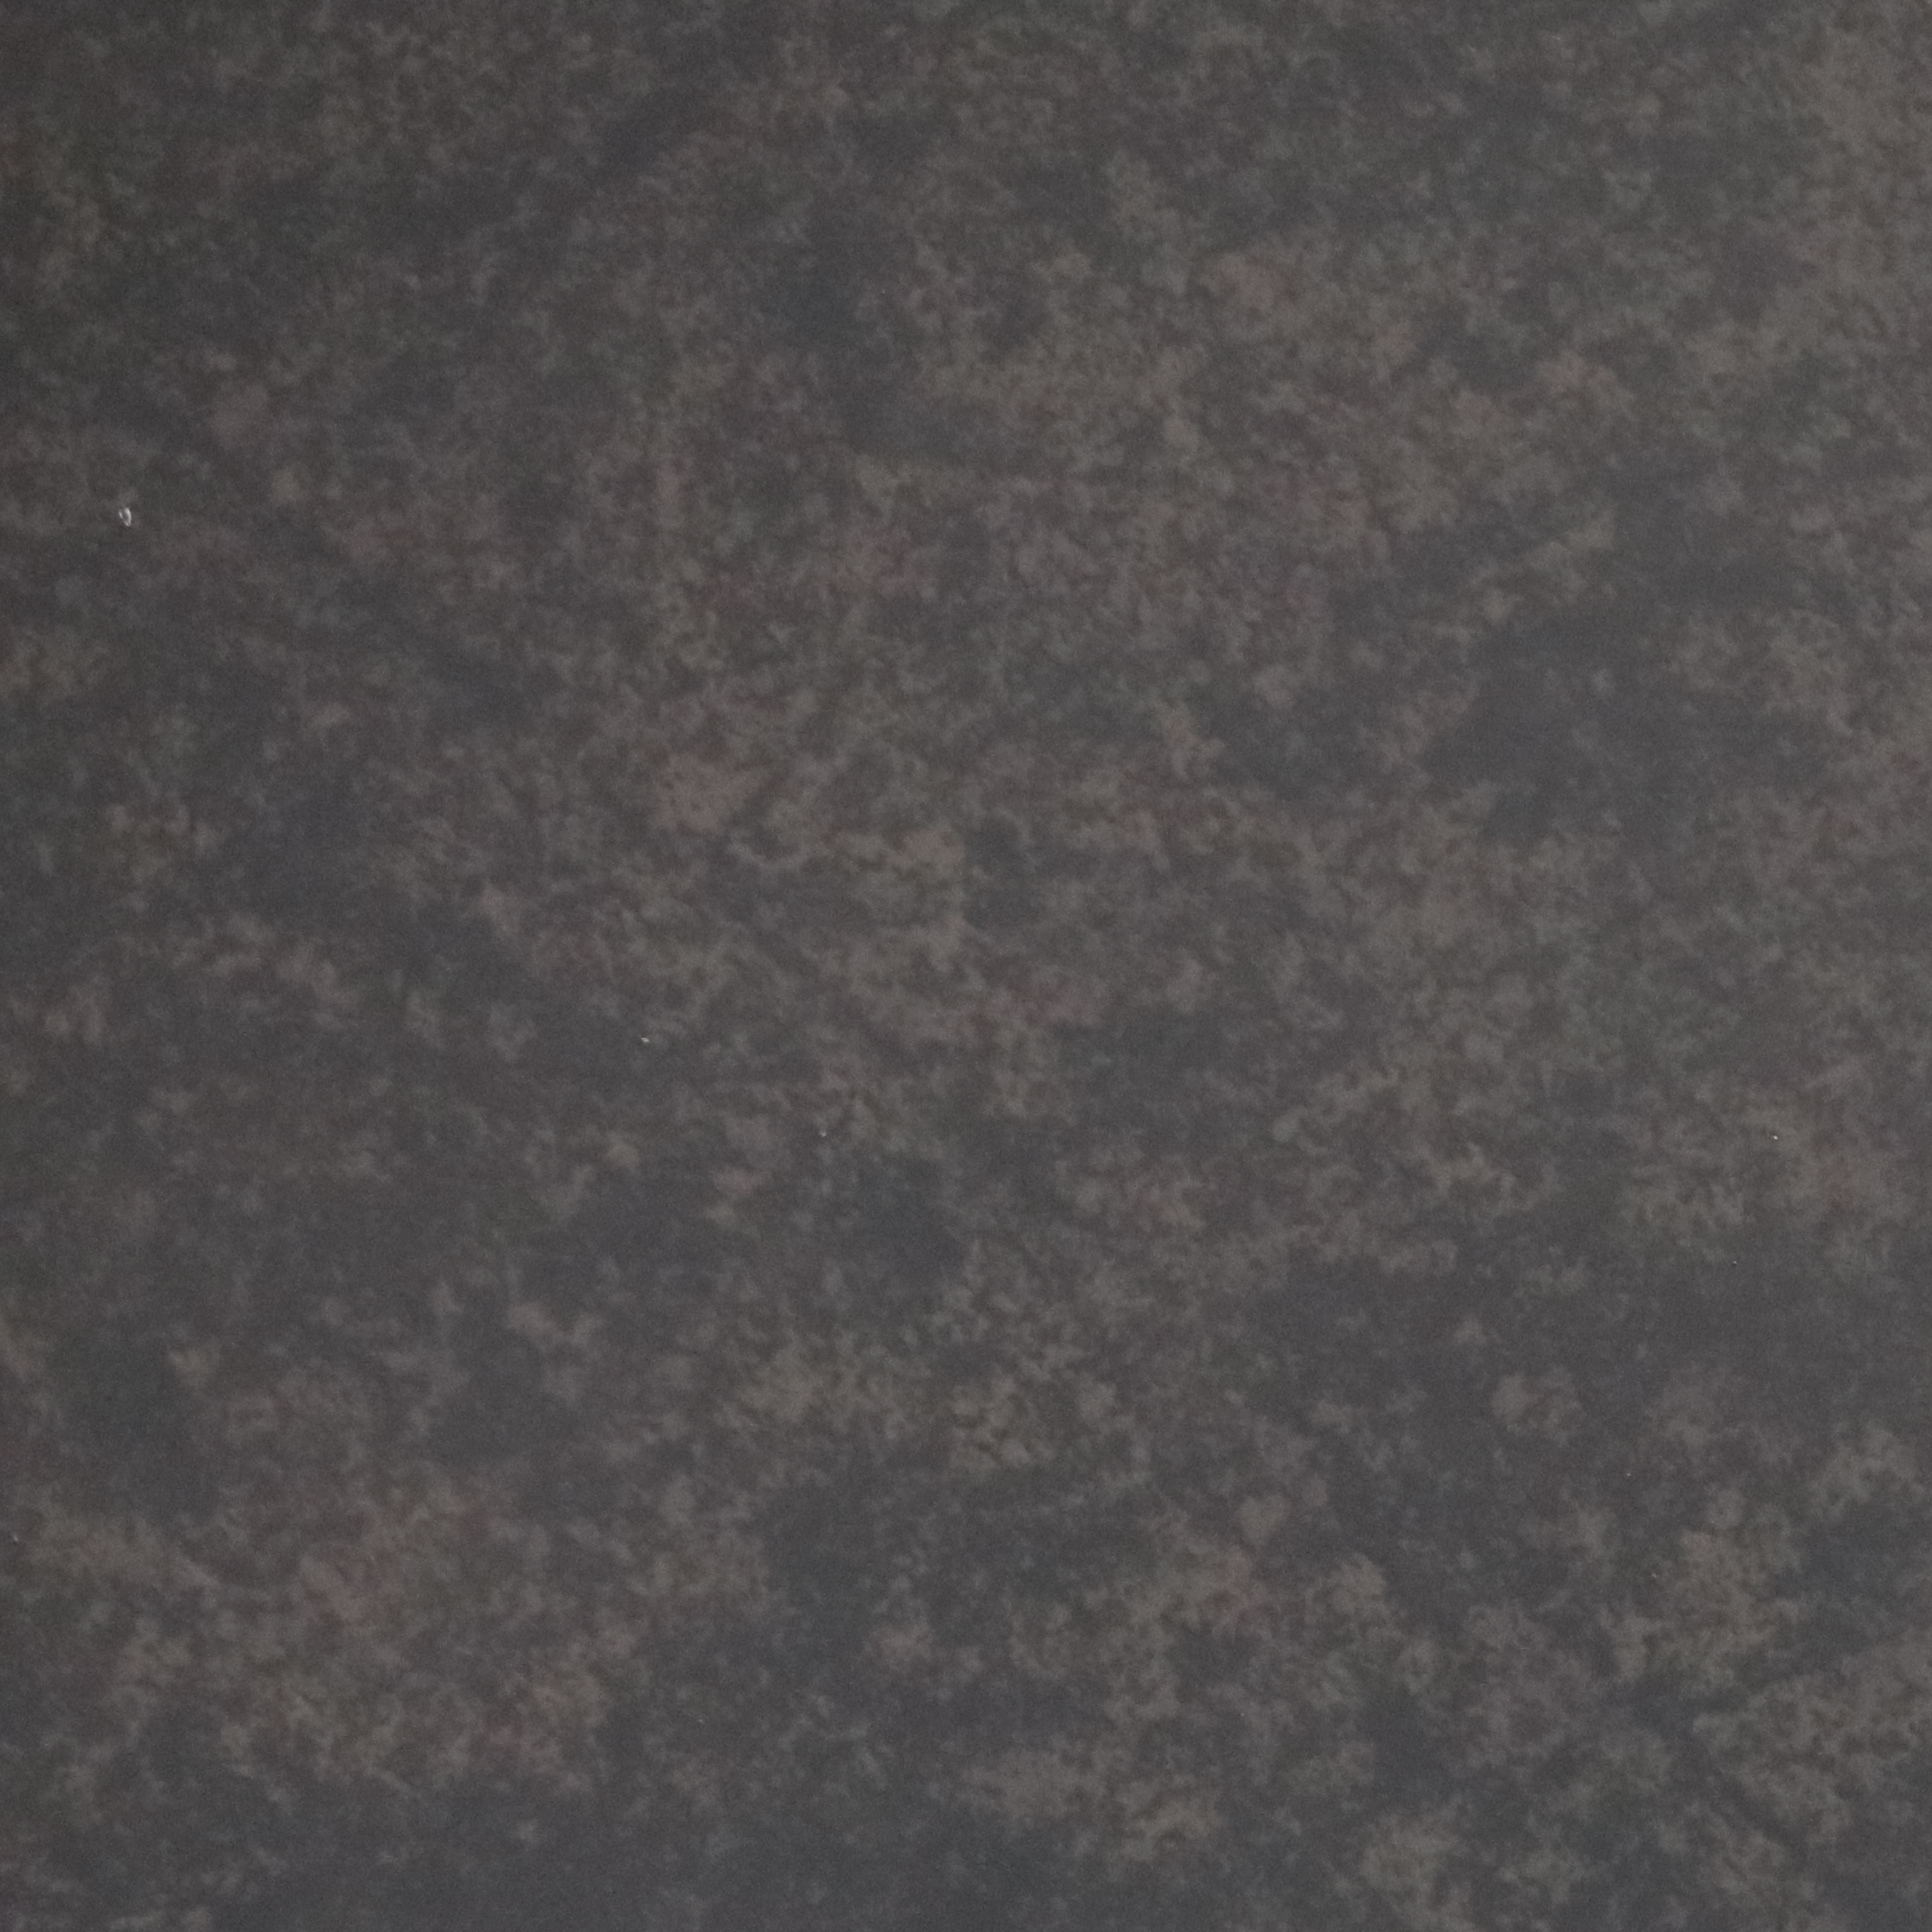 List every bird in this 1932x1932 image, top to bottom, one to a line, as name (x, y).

brant (125, 517)